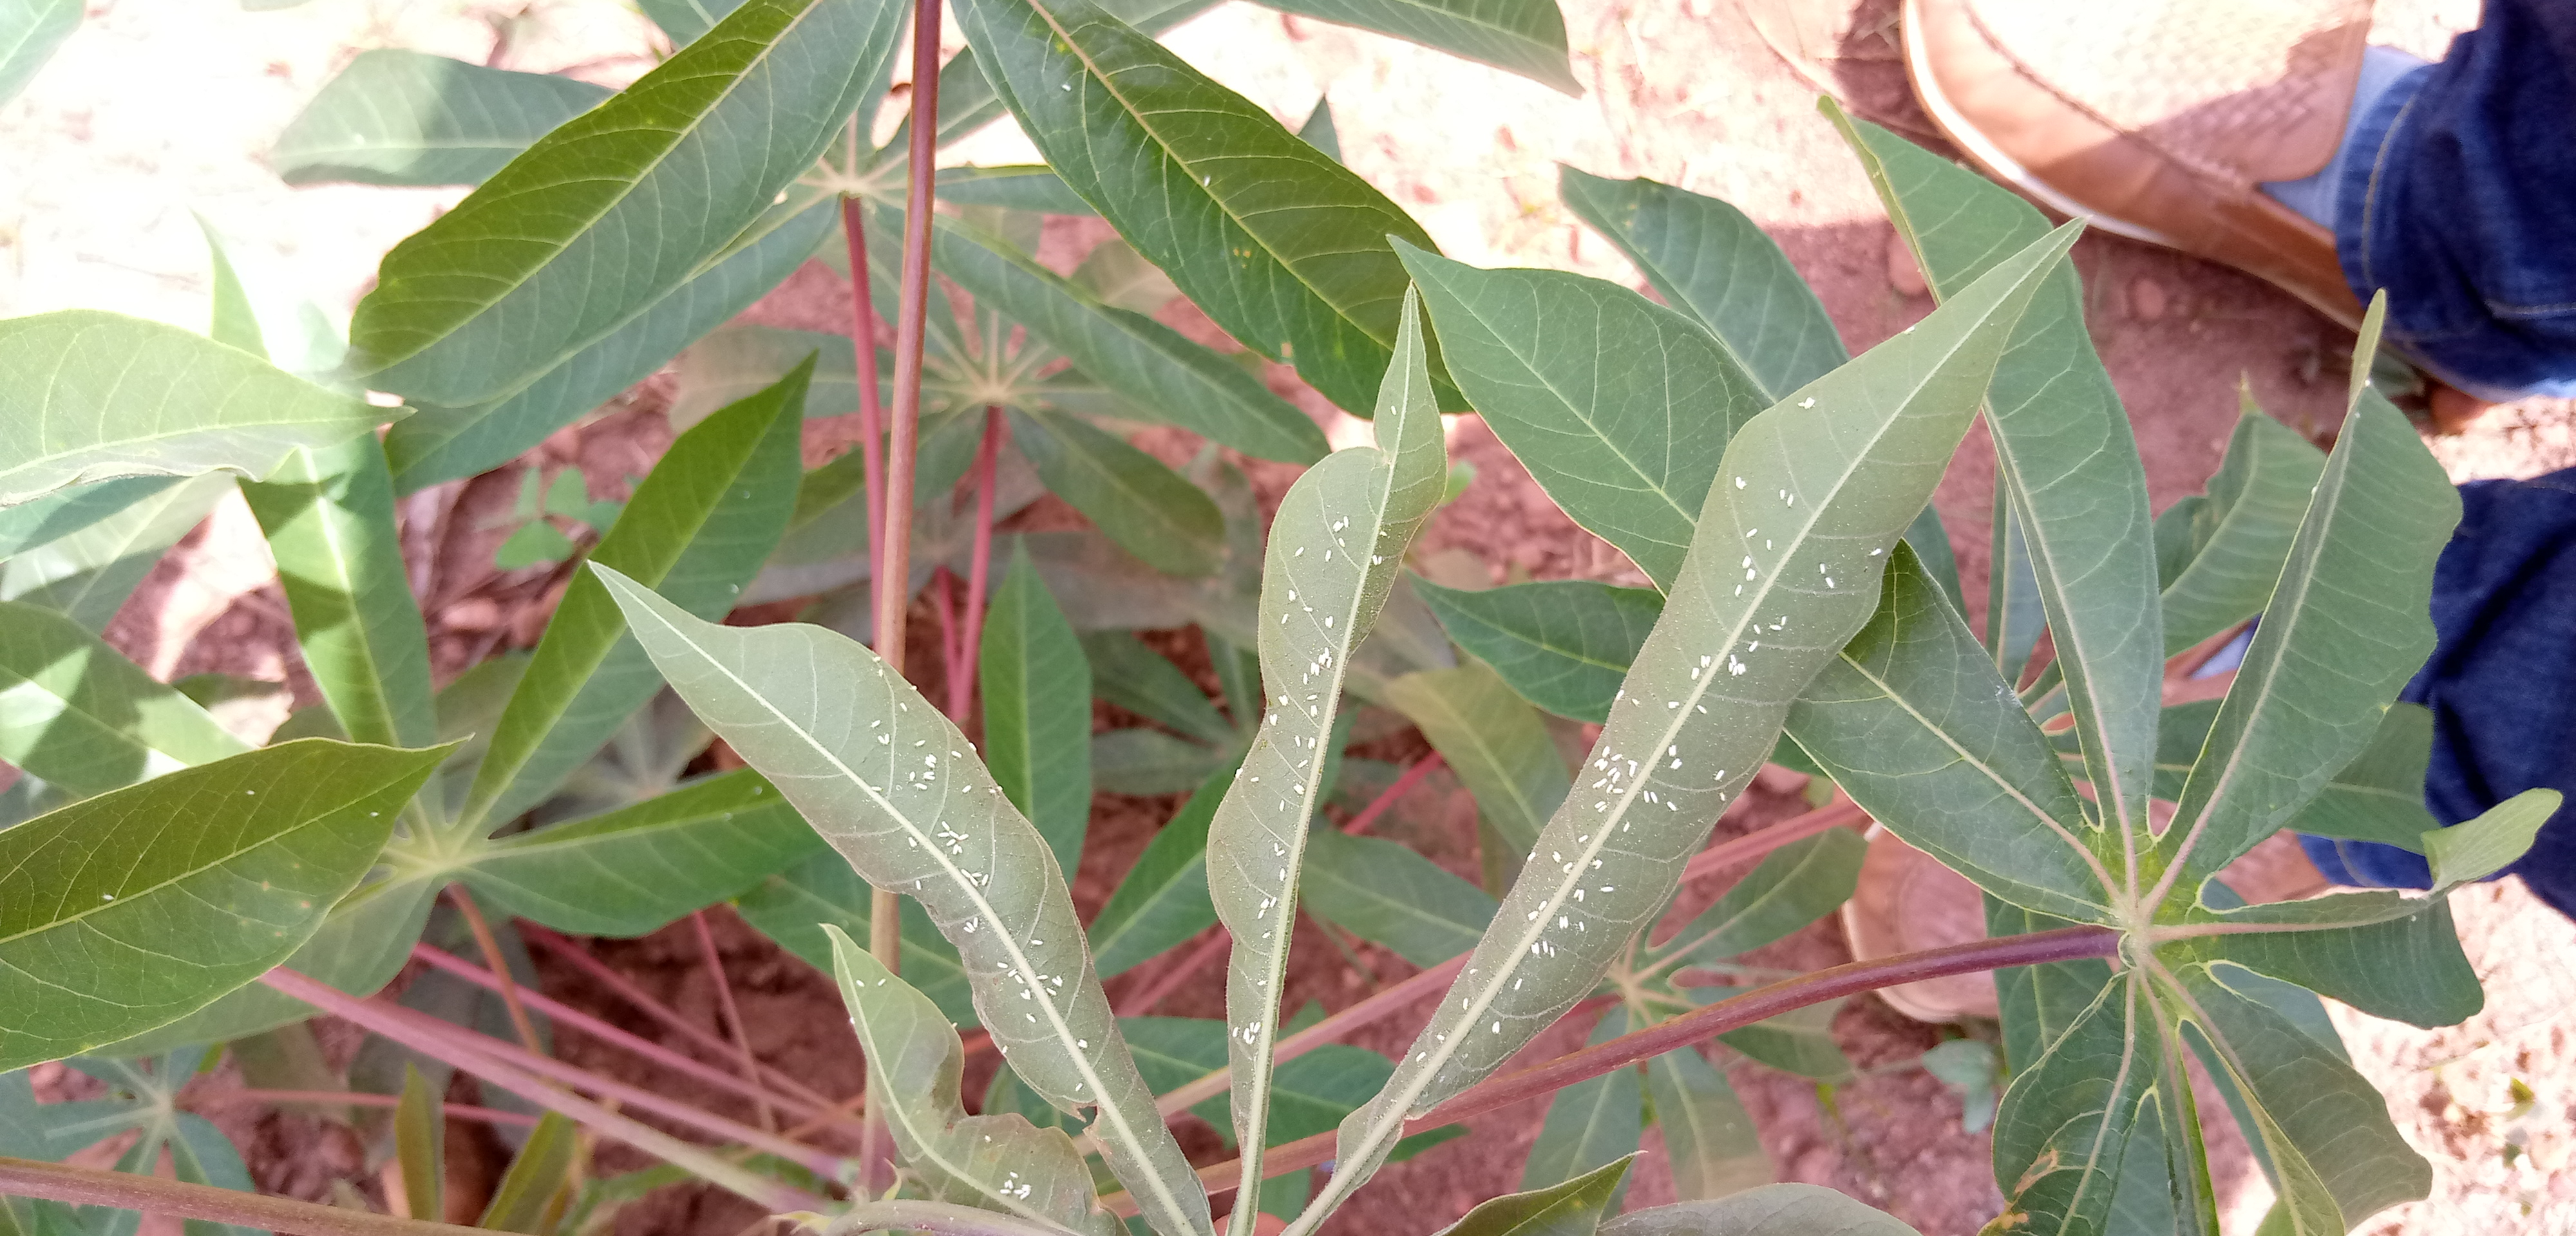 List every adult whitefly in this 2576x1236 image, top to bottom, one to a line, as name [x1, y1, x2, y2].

whitefly [1904, 324, 1917, 337]
whitefly [1804, 397, 1812, 409]
whitefly [1807, 399, 1815, 410]
whitefly [1795, 400, 1804, 407]
whitefly [1388, 402, 1398, 418]
whitefly [1734, 474, 1741, 490]
whitefly [1740, 480, 1747, 491]
whitefly [1778, 487, 1786, 501]
whitefly [1786, 493, 1795, 509]
whitefly [1341, 514, 1352, 529]
whitefly [1331, 520, 1340, 530]
whitefly [1334, 521, 1344, 534]
whitefly [1745, 527, 1759, 541]
whitefly [1378, 529, 1390, 538]
whitefly [1336, 536, 1347, 548]
whitefly [1765, 538, 1774, 552]
whitefly [1293, 545, 1305, 558]
whitefly [1866, 547, 1883, 559]
whitefly [1324, 548, 1333, 565]
whitefly [1372, 553, 1378, 568]
whitefly [1378, 555, 1384, 566]
whitefly [1741, 555, 1749, 570]
whitefly [1746, 558, 1751, 569]
whitefly [1817, 561, 1830, 575]
whitefly [1745, 568, 1752, 581]
whitefly [1750, 569, 1756, 581]
whitefly [1823, 576, 1836, 590]
whitefly [1732, 583, 1745, 599]
whitefly [1288, 588, 1293, 602]
whitefly [1292, 590, 1298, 603]
whitefly [1302, 605, 1314, 613]
whitefly [1280, 612, 1291, 628]
whitefly [1779, 613, 1788, 627]
whitefly [1329, 615, 1334, 629]
whitefly [1324, 617, 1329, 628]
whitefly [1752, 622, 1763, 637]
whitefly [1766, 623, 1783, 632]
whitefly [1747, 639, 1760, 654]
whitefly [1325, 646, 1331, 660]
whitefly [1321, 653, 1327, 664]
whitefly [1699, 653, 1705, 669]
whitefly [1730, 653, 1738, 665]
whitefly [1318, 653, 1323, 664]
whitefly [871, 655, 883, 664]
whitefly [1705, 655, 1711, 668]
whitefly [1326, 656, 1332, 670]
whitefly [1727, 660, 1734, 673]
whitefly [1310, 662, 1316, 676]
whitefly [1738, 662, 1742, 677]
whitefly [1741, 662, 1748, 674]
whitefly [1314, 663, 1321, 677]
whitefly [1732, 665, 1739, 677]
whitefly [1689, 666, 1701, 682]
whitefly [877, 668, 885, 678]
whitefly [1302, 671, 1309, 687]
whitefly [911, 682, 918, 693]
whitefly [1615, 688, 1625, 702]
whitefly [1305, 693, 1319, 701]
whitefly [1282, 695, 1289, 705]
whitefly [1278, 696, 1286, 706]
whitefly [1630, 697, 1642, 706]
whitefly [898, 700, 908, 714]
whitefly [1667, 700, 1680, 706]
whitefly [1309, 703, 1314, 718]
whitefly [1314, 703, 1320, 718]
whitefly [1696, 703, 1708, 716]
whitefly [1668, 705, 1677, 710]
whitefly [1273, 711, 1280, 728]
whitefly [1268, 713, 1273, 727]
whitefly [870, 718, 883, 729]
whitefly [885, 731, 891, 747]
whitefly [1294, 733, 1303, 748]
whitefly [877, 735, 885, 745]
whitefly [913, 736, 927, 748]
whitefly [1307, 736, 1312, 750]
whitefly [1312, 736, 1316, 749]
whitefly [968, 741, 978, 752]
whitefly [1671, 744, 1678, 758]
whitefly [1601, 745, 1611, 758]
whitefly [1667, 745, 1672, 757]
whitefly [947, 748, 964, 760]
whitefly [1611, 753, 1624, 762]
whitefly [929, 753, 938, 762]
whitefly [925, 756, 936, 765]
whitefly [1670, 758, 1680, 769]
whitefly [1296, 758, 1311, 770]
whitefly [1593, 758, 1604, 769]
whitefly [1627, 758, 1638, 765]
whitefly [924, 760, 936, 770]
whitefly [1598, 760, 1609, 772]
whitefly [1674, 760, 1683, 771]
whitefly [1628, 764, 1636, 778]
whitefly [1233, 766, 1244, 780]
whitefly [1606, 766, 1618, 776]
whitefly [1711, 768, 1726, 782]
whitefly [923, 769, 936, 776]
whitefly [907, 770, 916, 783]
whitefly [1612, 771, 1621, 784]
whitefly [923, 774, 936, 782]
whitefly [1248, 776, 1260, 783]
whitefly [1591, 776, 1608, 790]
whitefly [914, 782, 929, 792]
whitefly [961, 783, 974, 794]
whitefly [1296, 783, 1305, 792]
whitefly [1605, 783, 1614, 796]
whitefly [996, 784, 1005, 793]
whitefly [870, 785, 884, 793]
whitefly [1293, 785, 1305, 797]
whitefly [987, 787, 997, 796]
whitefly [1612, 787, 1625, 795]
whitefly [243, 787, 260, 798]
whitefly [1642, 789, 1650, 804]
whitefly [1649, 790, 1660, 805]
whitefly [1716, 790, 1728, 803]
whitefly [1278, 798, 1285, 813]
whitefly [1665, 799, 1678, 813]
whitefly [1593, 801, 1605, 810]
whitefly [1598, 804, 1608, 813]
whitefly [368, 809, 381, 819]
whitefly [940, 819, 951, 832]
whitefly [1621, 820, 1631, 834]
whitefly [949, 829, 958, 840]
whitefly [936, 830, 950, 838]
whitefly [958, 832, 971, 841]
whitefly [1578, 834, 1589, 843]
whitefly [907, 836, 919, 850]
whitefly [945, 838, 957, 848]
whitefly [1273, 841, 1280, 853]
whitefly [952, 843, 958, 856]
whitefly [958, 844, 964, 854]
whitefly [1276, 848, 1286, 857]
whitefly [1526, 850, 1538, 863]
whitefly [1553, 850, 1562, 860]
whitefly [1551, 854, 1560, 864]
whitefly [1591, 859, 1600, 866]
whitefly [1562, 860, 1574, 875]
whitefly [1595, 861, 1604, 872]
whitefly [1278, 866, 1287, 883]
whitefly [961, 868, 971, 879]
whitefly [971, 871, 983, 877]
whitefly [981, 873, 990, 886]
whitefly [970, 877, 980, 888]
whitefly [915, 877, 923, 892]
whitefly [1597, 885, 1615, 894]
whitefly [1573, 888, 1580, 899]
whitefly [1578, 889, 1586, 903]
whitefly [99, 890, 120, 903]
whitefly [1269, 895, 1278, 910]
whitefly [1259, 898, 1269, 910]
whitefly [1539, 899, 1548, 911]
whitefly [1264, 900, 1269, 909]
whitefly [1255, 909, 1266, 921]
whitefly [1528, 910, 1539, 917]
whitefly [1529, 913, 1538, 922]
whitefly [1558, 914, 1563, 930]
whitefly [1564, 914, 1570, 930]
whitefly [972, 915, 980, 929]
whitefly [1578, 919, 1586, 935]
whitefly [965, 921, 976, 933]
whitefly [961, 925, 974, 934]
whitefly [1260, 930, 1273, 941]
whitefly [1029, 938, 1045, 948]
whitefly [1541, 939, 1548, 955]
whitefly [1535, 941, 1540, 957]
whitefly [1530, 943, 1535, 955]
whitefly [1549, 944, 1556, 959]
whitefly [995, 960, 1010, 969]
whitefly [1468, 966, 1480, 976]
whitefly [1007, 968, 1019, 978]
whitefly [1035, 973, 1049, 981]
whitefly [1014, 974, 1025, 985]
whitefly [1056, 974, 1064, 982]
whitefly [876, 975, 887, 988]
whitefly [1512, 976, 1524, 992]
whitefly [855, 978, 866, 989]
whitefly [1051, 978, 1063, 988]
whitefly [1256, 978, 1267, 988]
whitefly [1046, 987, 1058, 998]
whitefly [1025, 989, 1033, 1001]
whitefly [1018, 992, 1026, 1000]
whitefly [1461, 996, 1469, 1011]
whitefly [1024, 1011, 1037, 1025]
whitefly [848, 1015, 857, 1025]
whitefly [951, 1020, 960, 1030]
whitefly [1496, 1020, 1501, 1035]
whitefly [1249, 1021, 1255, 1033]
whitefly [1253, 1021, 1262, 1033]
whitefly [1492, 1022, 1497, 1035]
whitefly [1231, 1025, 1240, 1038]
whitefly [1243, 1027, 1251, 1039]
whitefly [1435, 1032, 1446, 1042]
whitefly [1249, 1035, 1256, 1045]
whitefly [1245, 1036, 1250, 1045]
whitefly [1079, 1038, 1088, 1044]
whitefly [1077, 1042, 1088, 1050]
whitefly [1001, 1043, 1010, 1055]
whitefly [1416, 1049, 1427, 1062]
whitefly [1074, 1081, 1086, 1093]
whitefly [983, 1134, 993, 1145]
whitefly [1008, 1170, 1020, 1180]
whitefly [1008, 1179, 1015, 1190]
whitefly [1004, 1181, 1008, 1188]
whitefly [1021, 1183, 1032, 1188]
whitefly [1021, 1187, 1032, 1192]
whitefly [999, 1188, 1011, 1195]
whitefly [1013, 1188, 1024, 1195]
whitefly [1019, 1192, 1030, 1202]